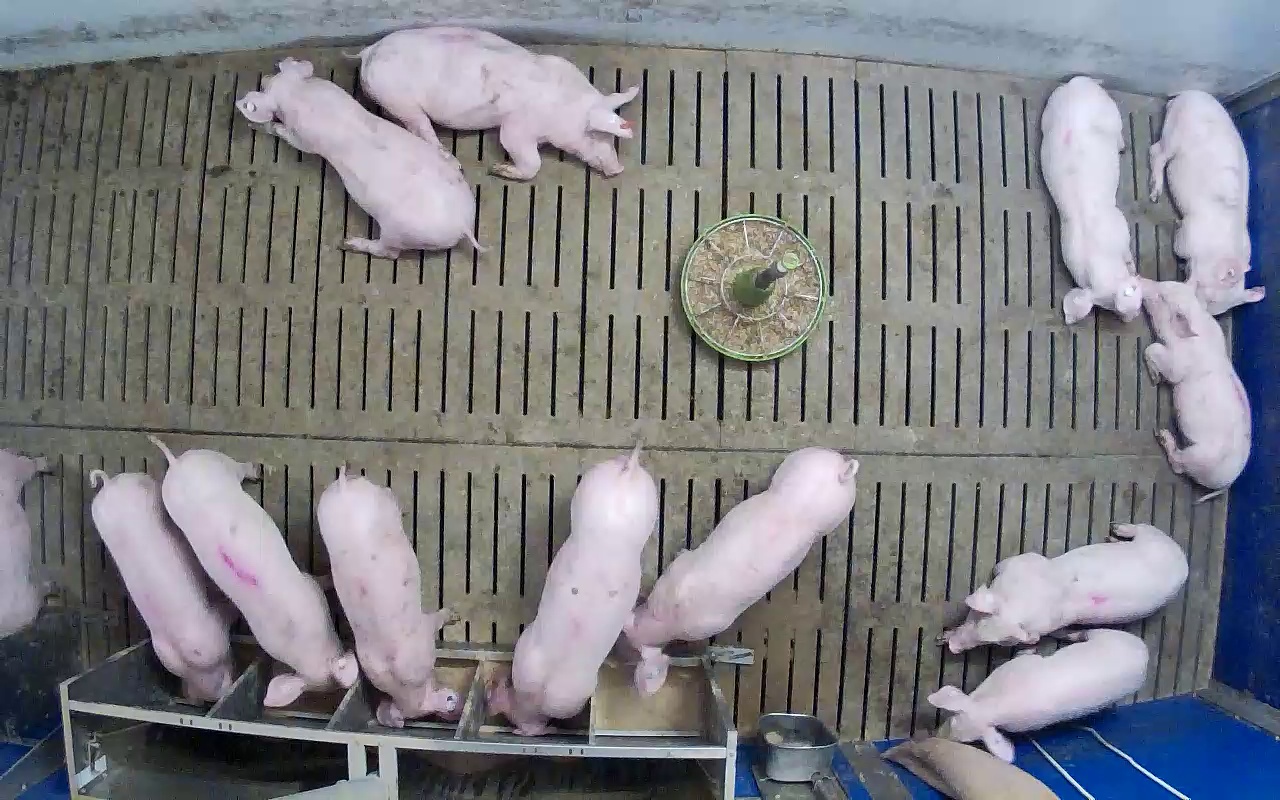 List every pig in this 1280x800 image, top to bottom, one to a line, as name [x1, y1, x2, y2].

pig [339, 28, 639, 183]
pig [230, 56, 495, 262]
pig [1040, 73, 1143, 326]
pig [1146, 87, 1264, 318]
pig [1137, 276, 1249, 510]
pig [147, 434, 359, 709]
pig [484, 441, 661, 739]
pig [620, 448, 861, 701]
pig [0, 453, 60, 644]
pig [315, 460, 465, 728]
pig [87, 466, 241, 707]
pig [935, 523, 1193, 656]
pig [924, 628, 1150, 760]